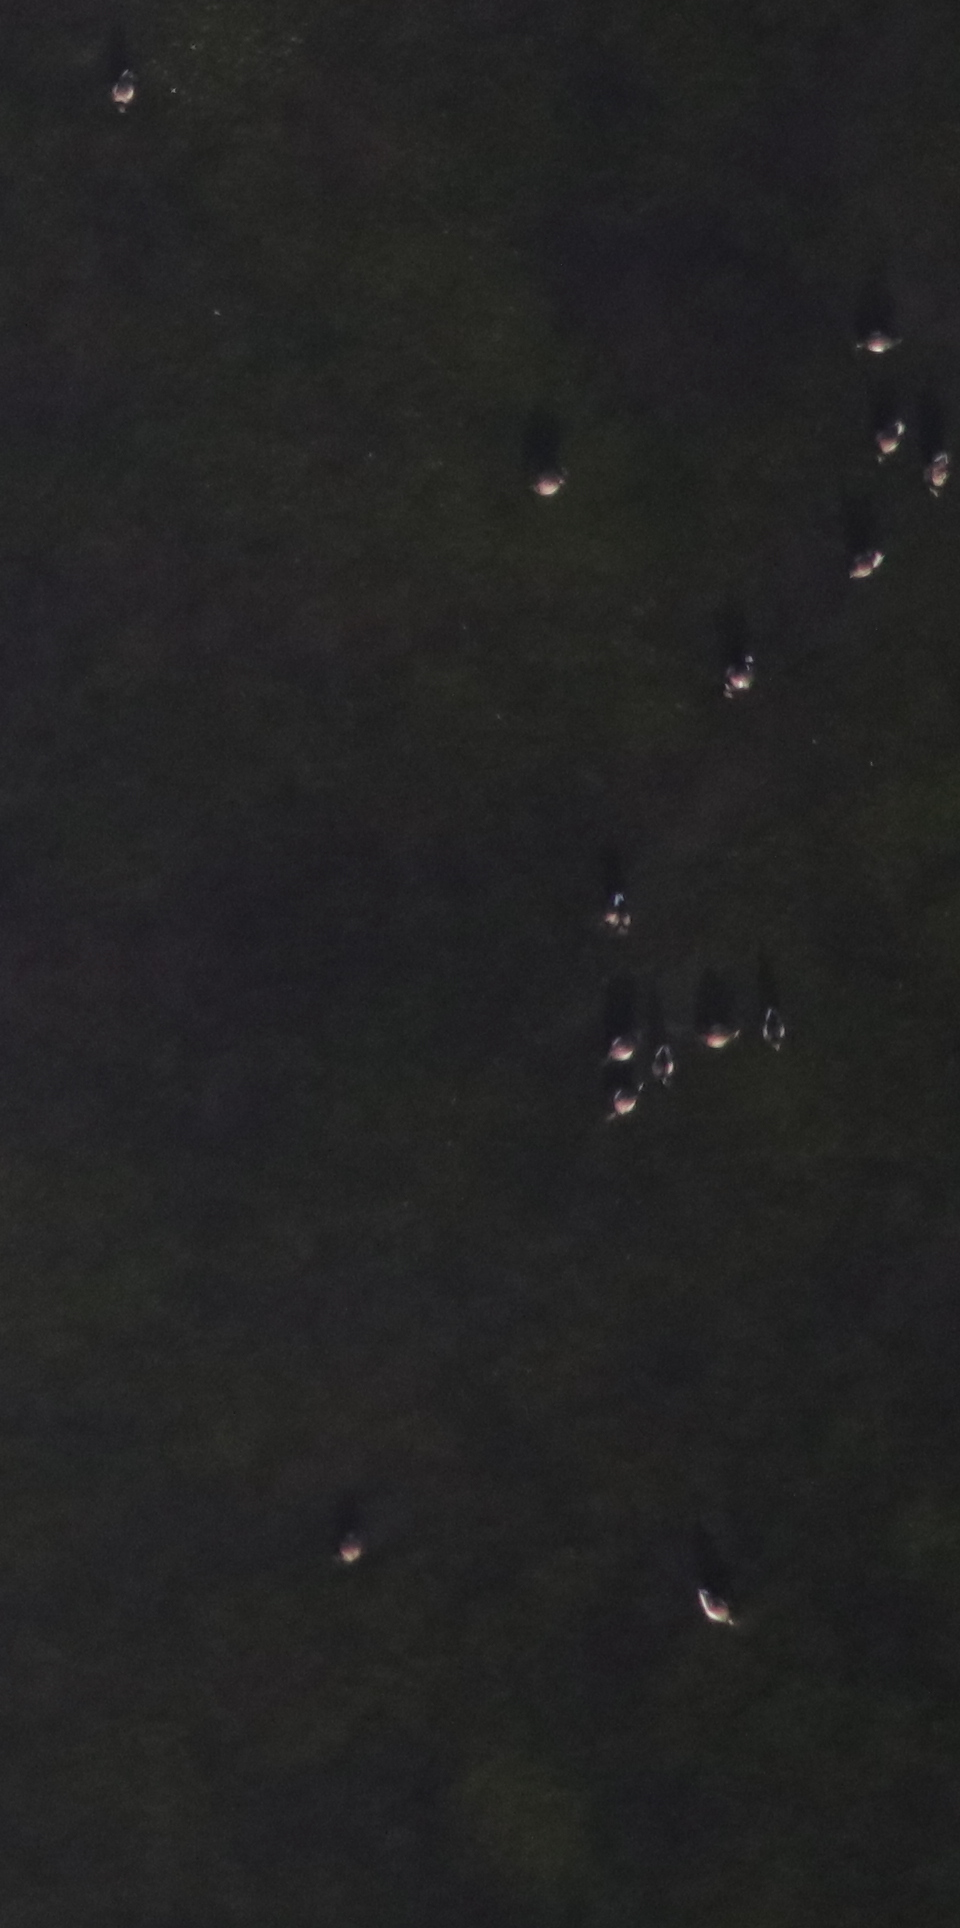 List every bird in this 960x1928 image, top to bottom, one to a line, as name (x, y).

brant (124, 90)
other bird (880, 345)
other bird (889, 436)
other bird (949, 469)
other bird (538, 480)
brant (863, 563)
brant (738, 674)
brant (618, 921)
brant (773, 1026)
brant (724, 1032)
brant (621, 1048)
brant (663, 1066)
brant (624, 1102)
brant (715, 1605)